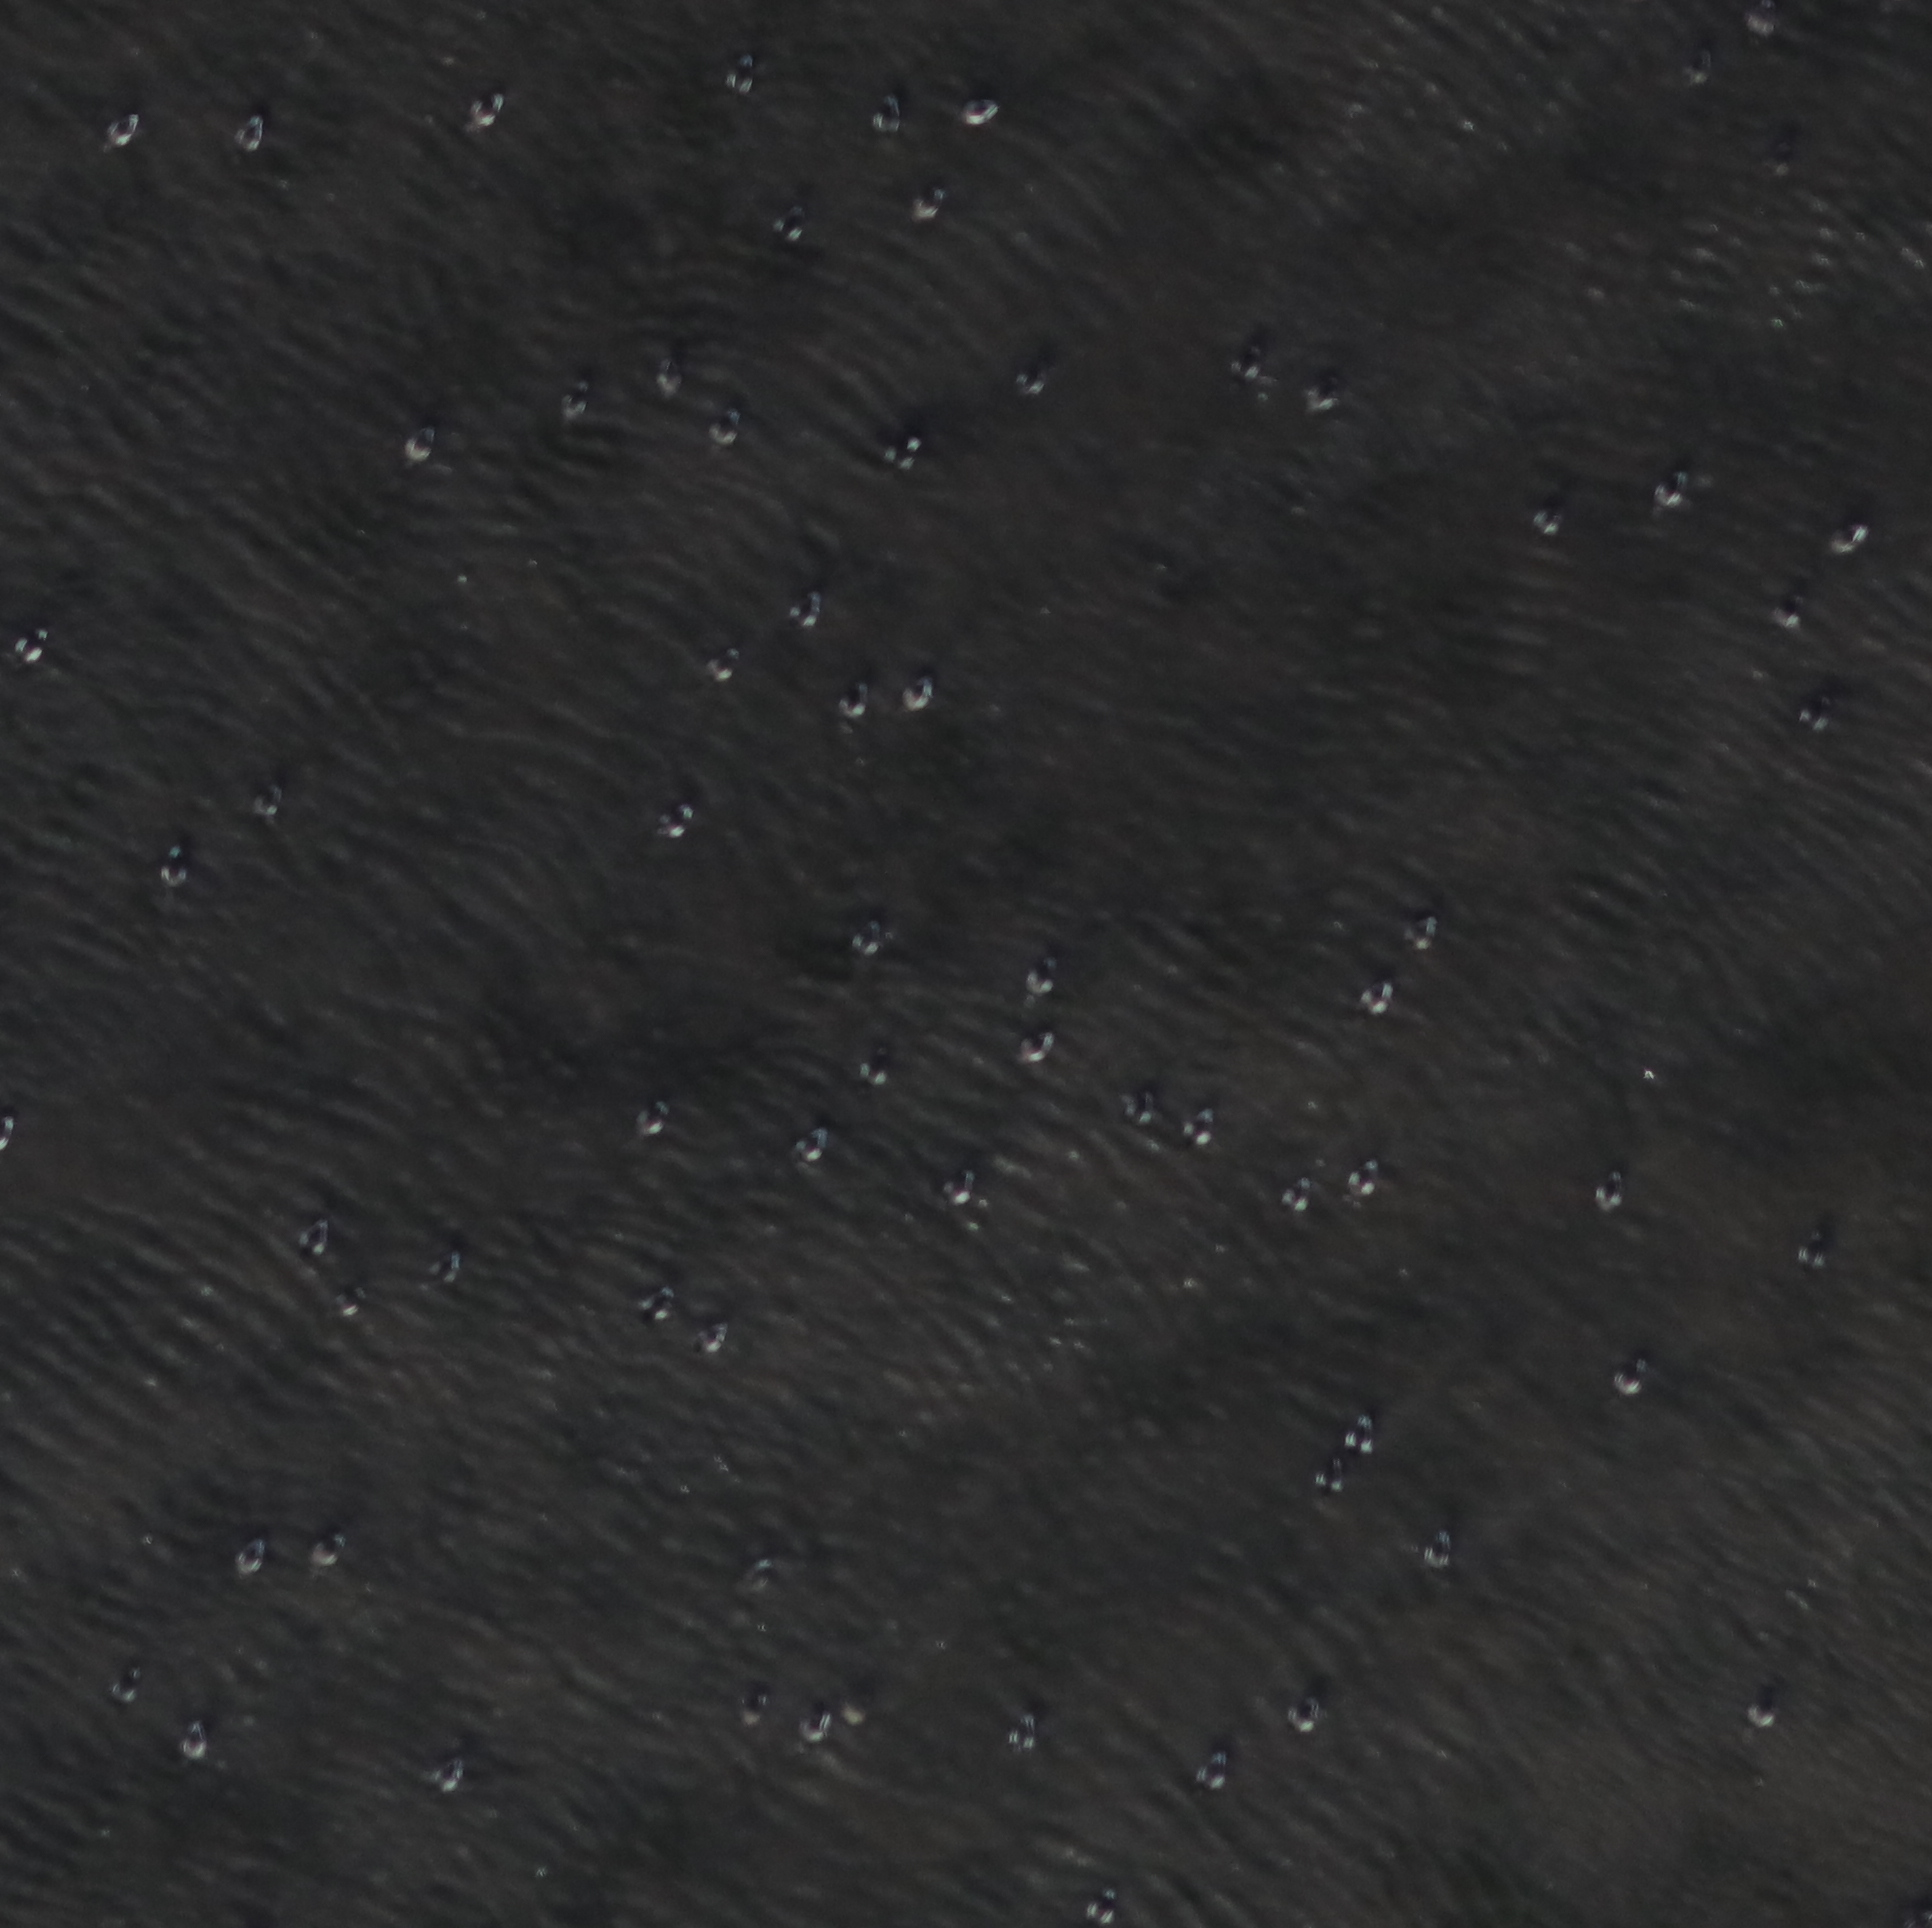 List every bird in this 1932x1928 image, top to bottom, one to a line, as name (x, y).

brant (1768, 22)
brant (1694, 66)
brant (742, 76)
brant (980, 107)
brant (486, 112)
brant (888, 113)
brant (255, 132)
brant (117, 138)
brant (934, 208)
brant (797, 233)
brant (1252, 362)
brant (668, 371)
brant (1035, 386)
brant (1319, 390)
brant (575, 401)
brant (726, 438)
brant (418, 451)
brant (905, 456)
brant (1665, 492)
brant (1552, 522)
brant (1847, 536)
brant (798, 607)
brant (1797, 608)
brant (27, 649)
brant (721, 660)
brant (919, 689)
brant (848, 705)
brant (1815, 718)
brant (260, 808)
brant (675, 823)
brant (177, 868)
brant (1424, 938)
brant (861, 947)
brant (1044, 985)
brant (1379, 1003)
brant (1037, 1045)
brant (873, 1071)
brant (1136, 1108)
brant (649, 1124)
brant (1196, 1128)
brant (812, 1148)
brant (1362, 1183)
brant (961, 1185)
brant (1614, 1192)
brant (1297, 1196)
brant (317, 1235)
brant (1815, 1253)
brant (440, 1281)
brant (347, 1298)
brant (652, 1307)
brant (715, 1339)
brant (1629, 1385)
brant (1358, 1436)
brant (1339, 1486)
brant (247, 1553)
brant (321, 1555)
brant (1436, 1558)
brant (766, 1572)
brant (124, 1684)
brant (755, 1704)
brant (1306, 1712)
brant (1757, 1717)
brant (816, 1727)
brant (1023, 1730)
brant (196, 1742)
brant (1212, 1771)
brant (450, 1774)
brant (1109, 1908)